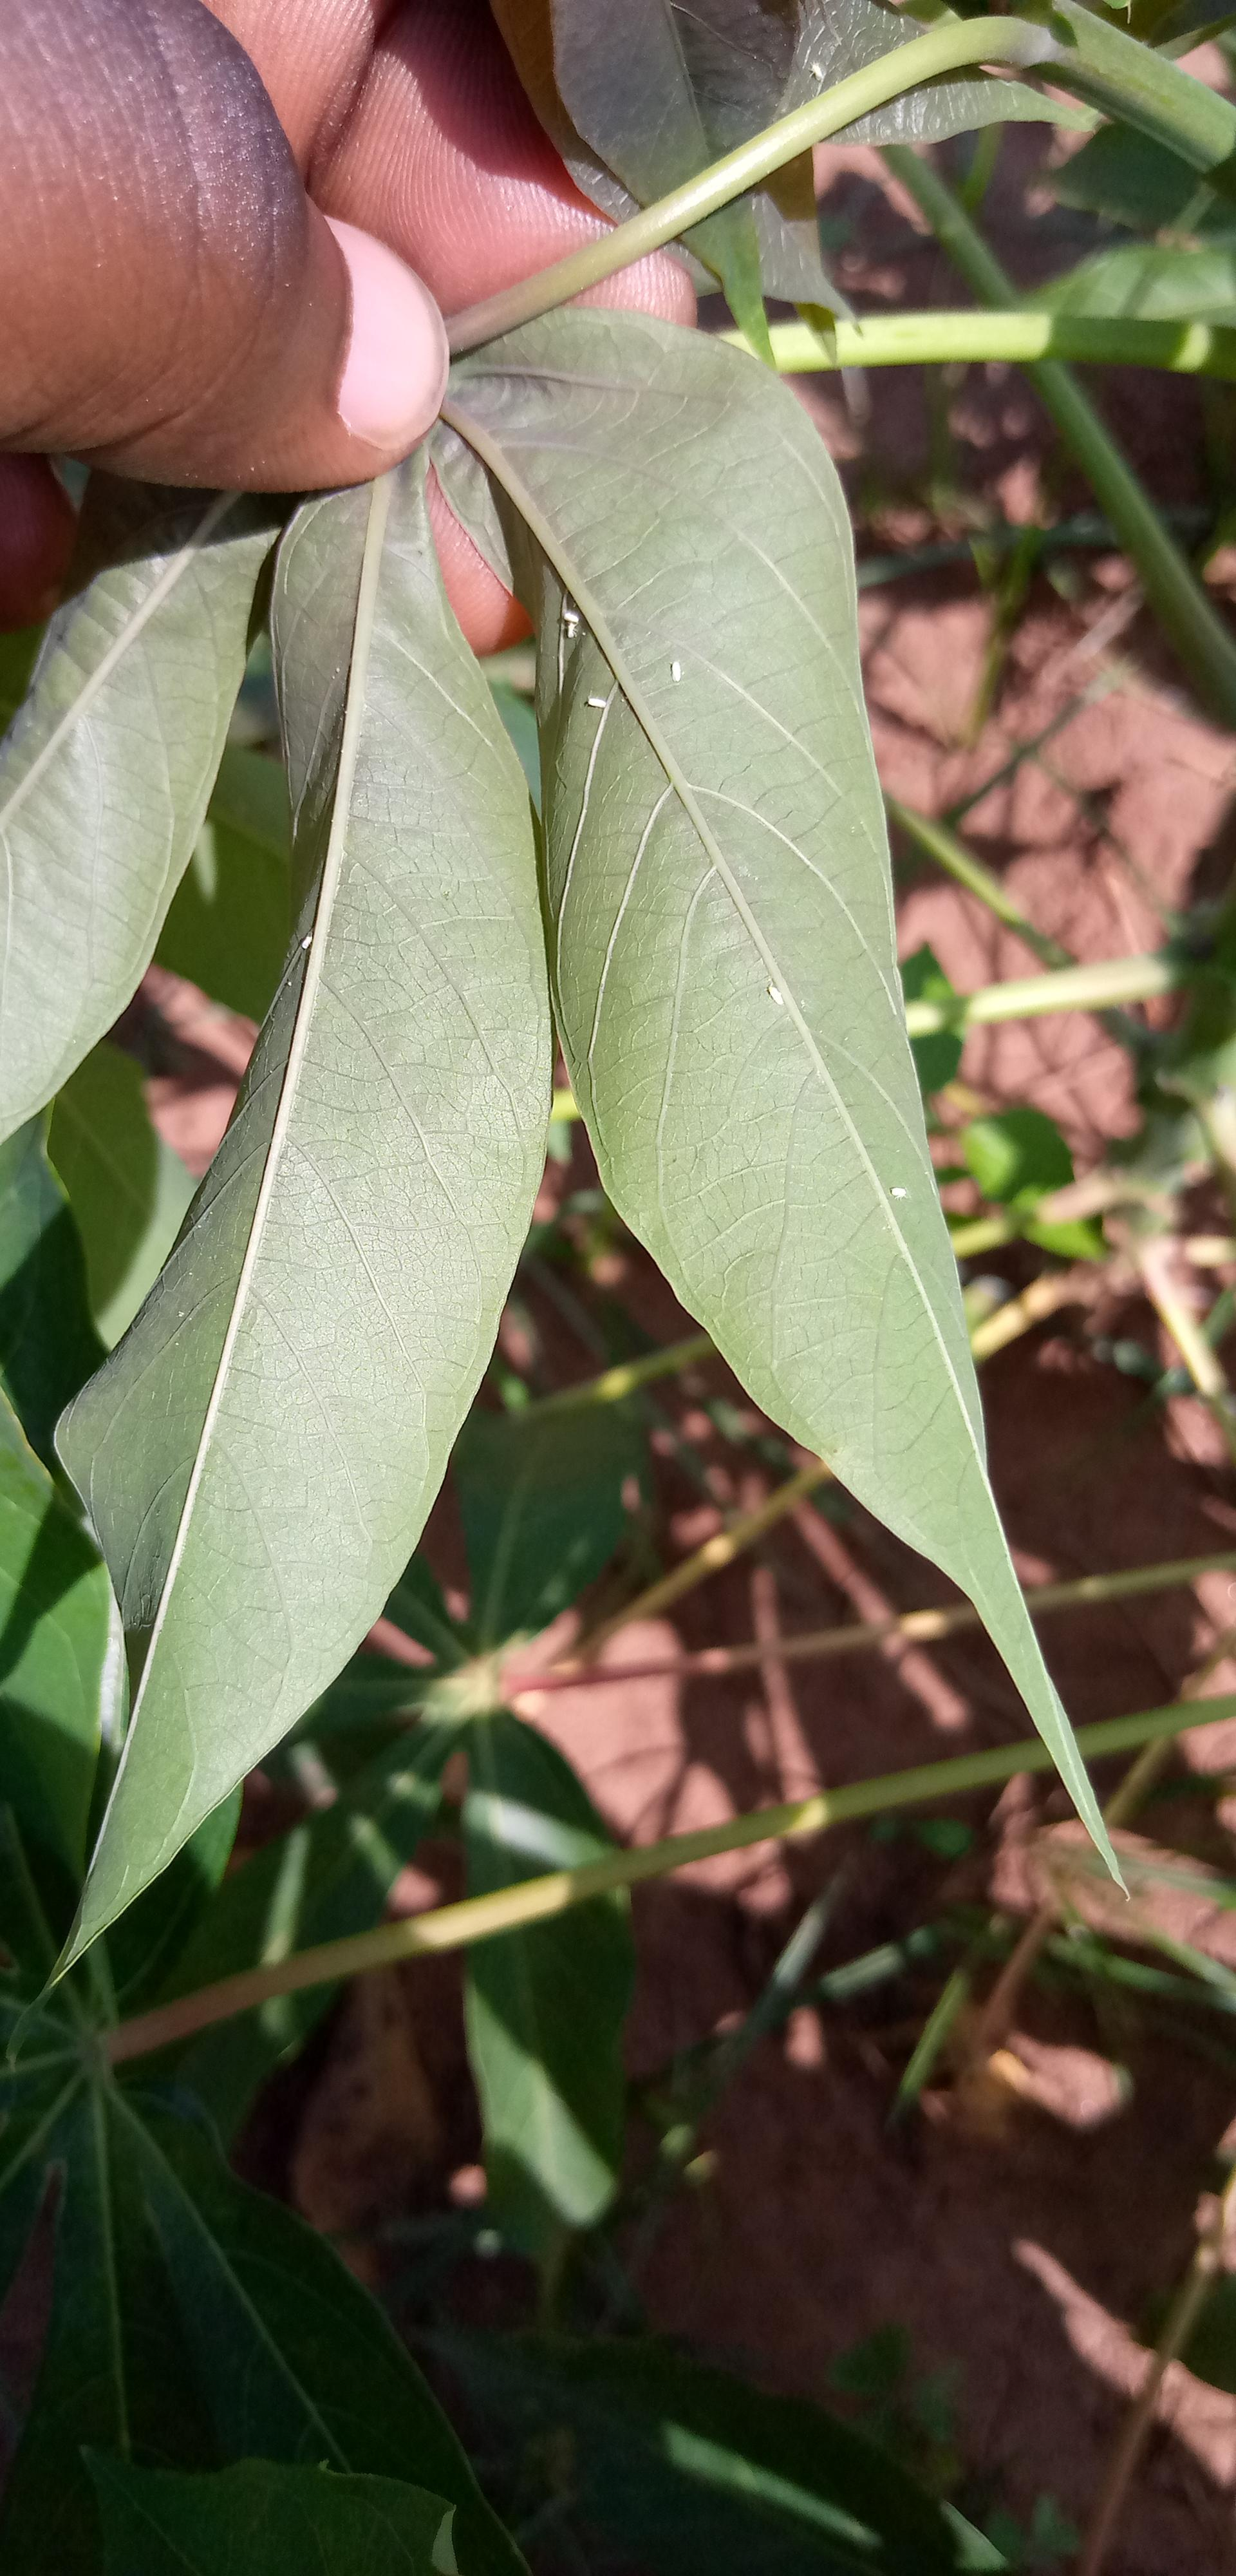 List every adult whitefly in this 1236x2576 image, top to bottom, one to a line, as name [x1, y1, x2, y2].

whitefly [552, 596, 593, 653]
whitefly [557, 605, 585, 648]
whitefly [651, 649, 689, 694]
whitefly [575, 687, 614, 721]
whitefly [285, 925, 323, 968]
whitefly [752, 975, 787, 1016]
whitefly [884, 1171, 915, 1226]